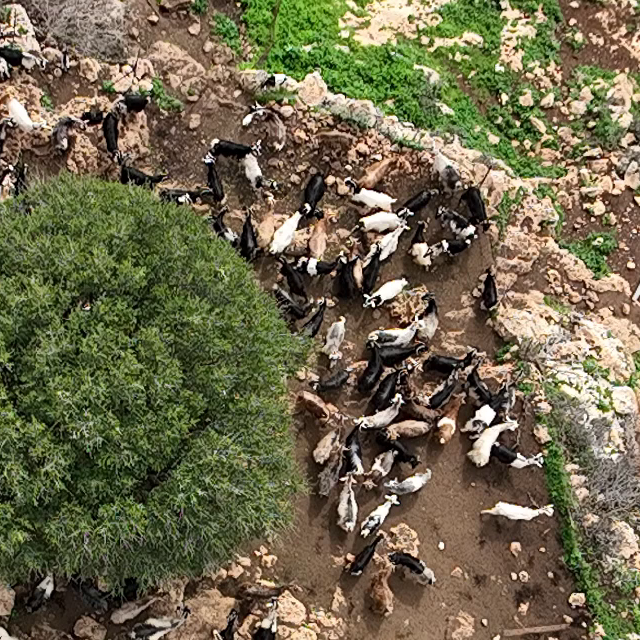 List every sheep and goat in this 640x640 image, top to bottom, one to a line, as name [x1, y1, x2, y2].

goat [0, 33, 10, 78]
goat [61, 42, 71, 69]
goat [0, 45, 46, 71]
goat [259, 74, 286, 90]
goat [0, 89, 10, 126]
goat [107, 95, 150, 113]
goat [8, 98, 51, 131]
goat [255, 102, 287, 152]
goat [242, 105, 258, 125]
goat [81, 106, 107, 127]
goat [102, 111, 126, 164]
goat [50, 114, 87, 154]
goat [0, 118, 15, 170]
goat [304, 132, 358, 148]
goat [210, 138, 262, 157]
goat [430, 146, 464, 196]
goat [203, 152, 228, 204]
goat [241, 152, 266, 193]
goat [353, 158, 399, 190]
goat [122, 163, 173, 189]
goat [303, 171, 329, 220]
goat [1, 174, 18, 201]
goat [344, 178, 398, 212]
goat [158, 185, 209, 206]
goat [460, 186, 491, 231]
goat [396, 189, 438, 216]
goat [256, 191, 274, 247]
goat [269, 203, 311, 255]
goat [214, 204, 238, 248]
goat [238, 205, 255, 258]
goat [435, 205, 477, 238]
goat [363, 208, 414, 268]
goat [309, 210, 336, 258]
goat [353, 212, 410, 232]
goat [411, 217, 431, 265]
goat [424, 233, 474, 260]
goat [347, 235, 363, 288]
goat [362, 241, 382, 292]
goat [294, 250, 346, 277]
goat [342, 255, 361, 299]
goat [281, 262, 309, 303]
goat [481, 269, 497, 310]
goat [362, 277, 408, 309]
goat [274, 282, 318, 319]
goat [420, 291, 439, 340]
goat [302, 296, 332, 336]
goat [322, 315, 346, 360]
goat [368, 317, 423, 348]
goat [356, 340, 381, 394]
goat [380, 341, 426, 364]
goat [431, 347, 476, 372]
goat [468, 357, 490, 405]
goat [345, 360, 368, 386]
goat [371, 360, 406, 409]
goat [397, 361, 422, 399]
goat [309, 367, 351, 391]
goat [428, 367, 468, 407]
goat [502, 370, 525, 413]
goat [459, 382, 507, 441]
goat [296, 390, 334, 424]
goat [405, 390, 438, 422]
goat [436, 392, 467, 444]
goat [361, 394, 403, 429]
goat [312, 413, 348, 465]
goat [346, 417, 366, 475]
goat [467, 417, 518, 467]
goat [386, 421, 431, 440]
goat [367, 429, 421, 469]
goat [492, 441, 543, 472]
goat [317, 443, 349, 495]
goat [363, 447, 394, 491]
goat [387, 468, 432, 495]
goat [337, 473, 358, 532]
goat [360, 494, 397, 537]
goat [481, 501, 553, 521]
goat [349, 531, 386, 576]
goat [390, 551, 437, 587]
goat [371, 557, 395, 618]
goat [25, 570, 53, 614]
goat [72, 577, 109, 616]
goat [239, 581, 302, 599]
goat [109, 589, 169, 623]
goat [248, 597, 280, 639]
goat [129, 605, 191, 639]
goat [221, 609, 237, 639]
goat [0, 614, 21, 639]
goat [180, 628, 222, 639]